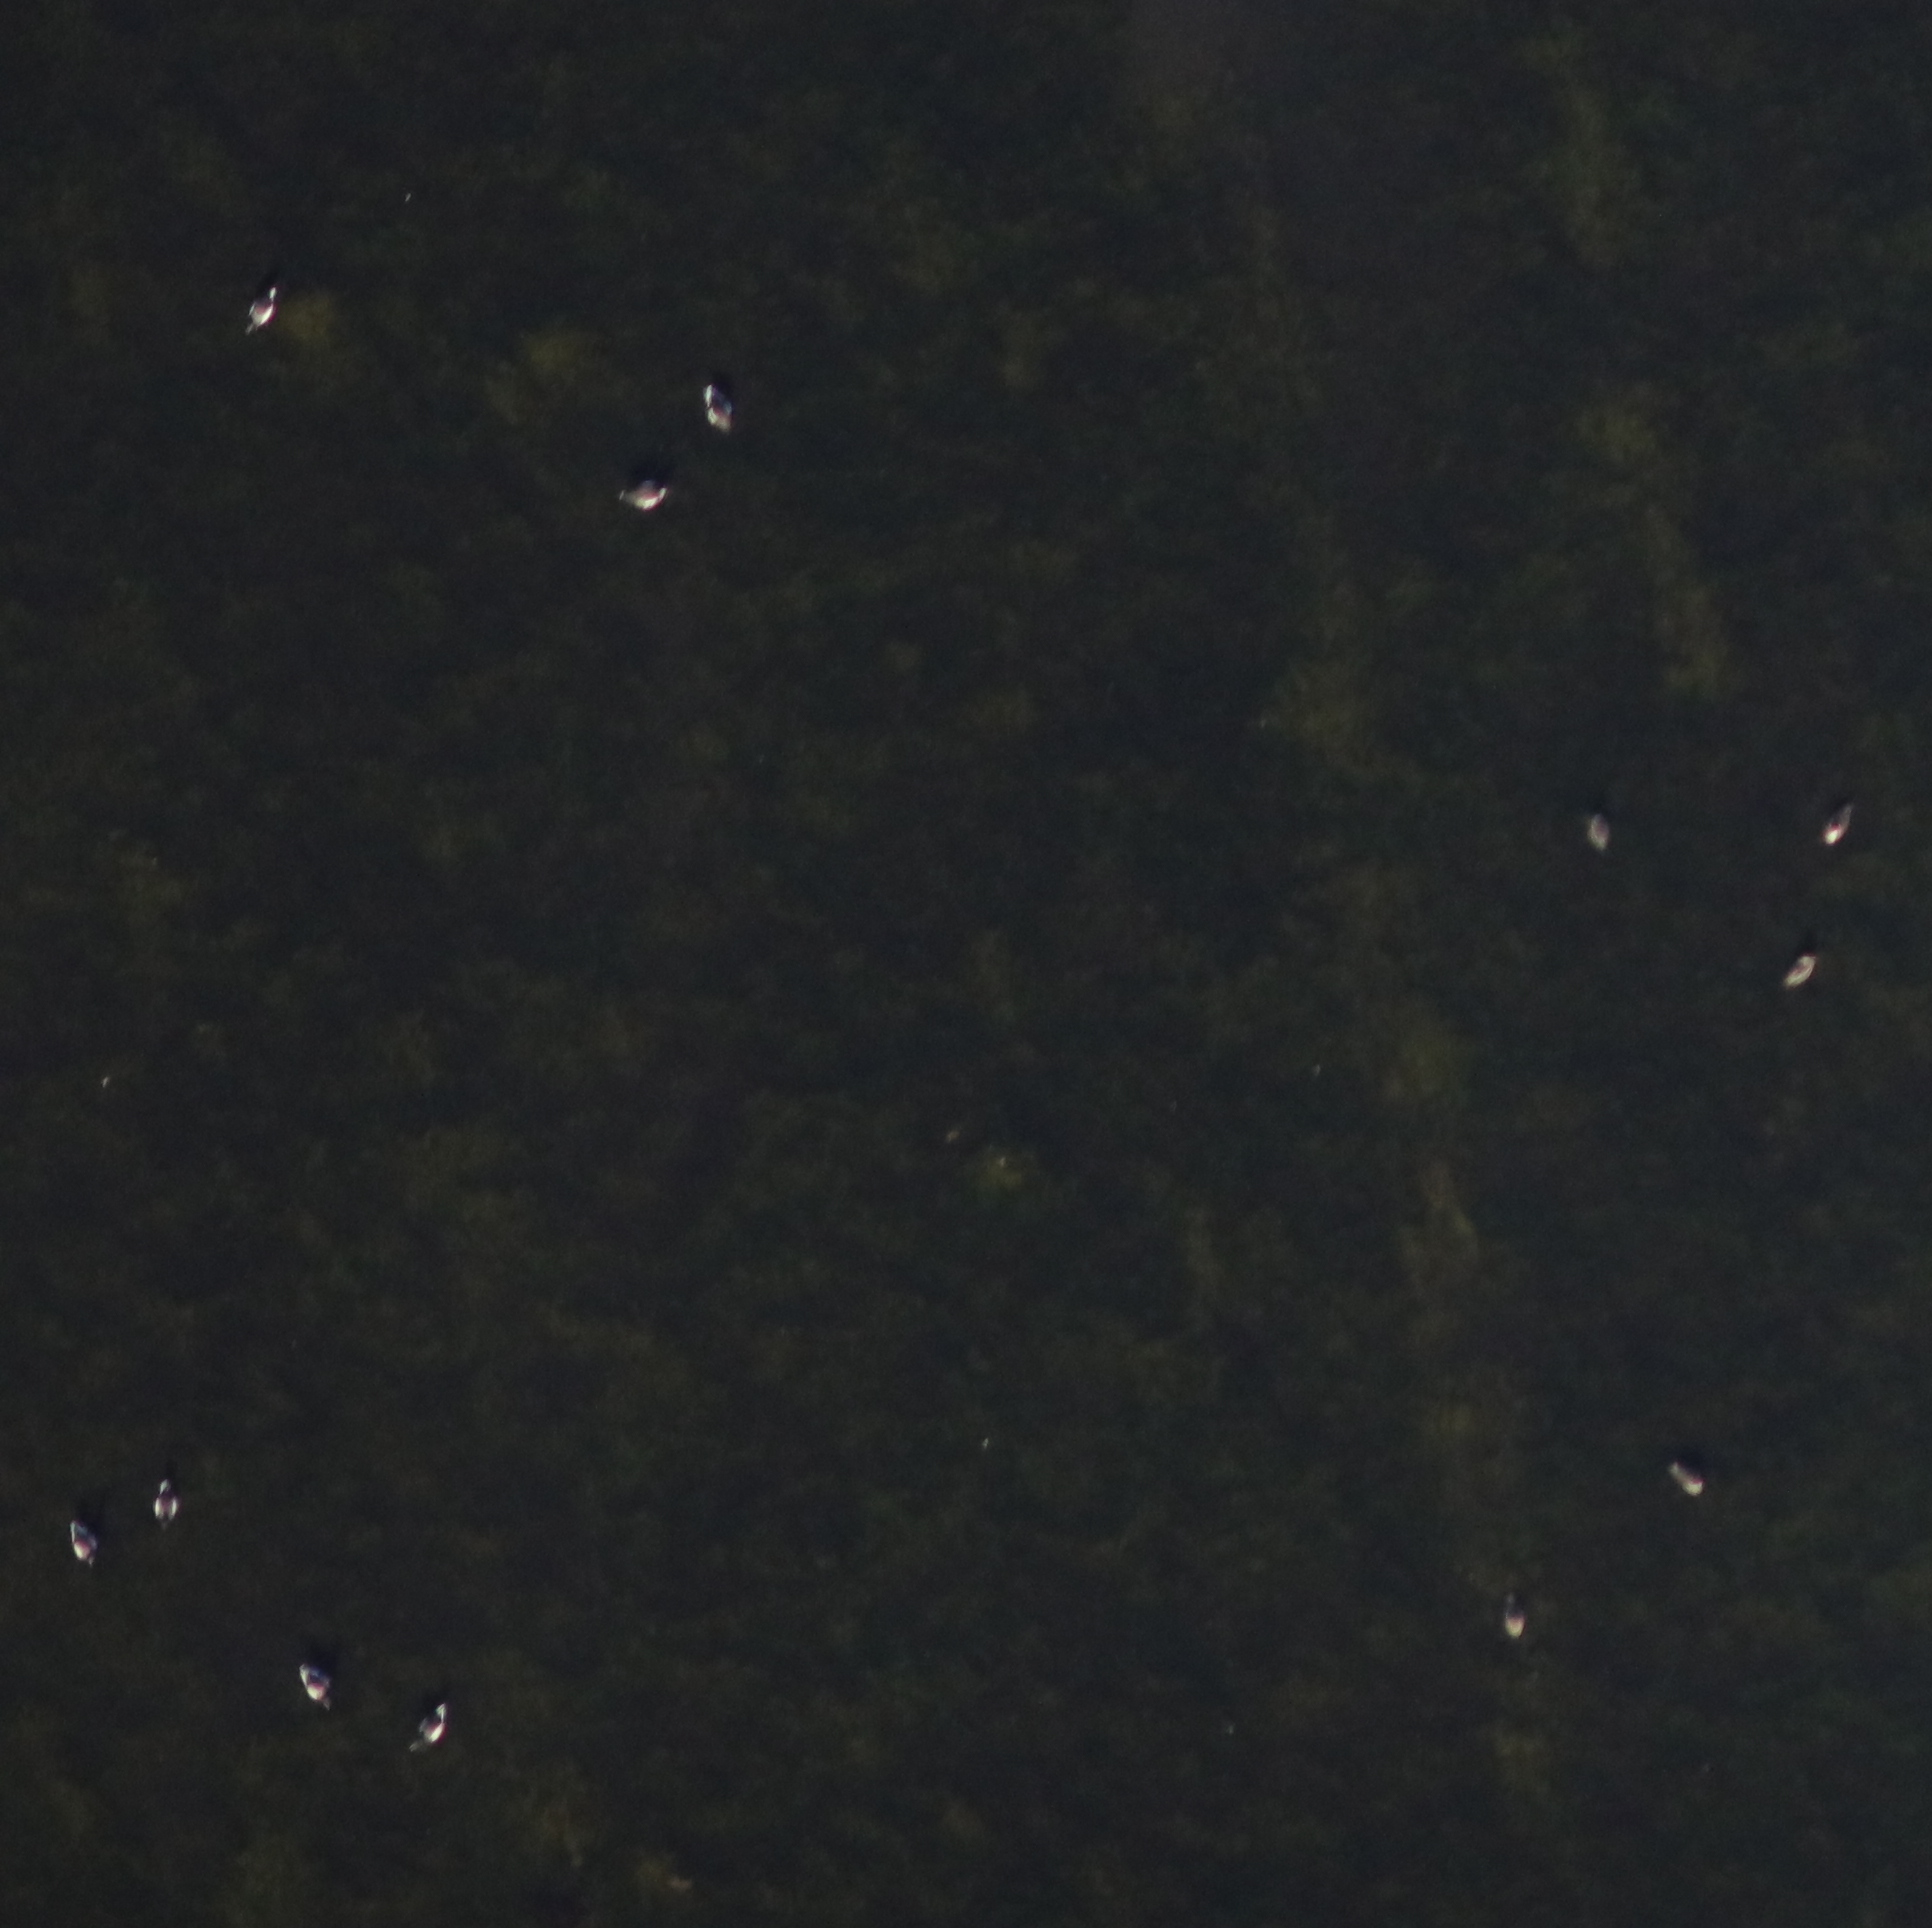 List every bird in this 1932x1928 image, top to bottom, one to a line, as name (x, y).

brant (263, 307)
brant (721, 410)
brant (645, 494)
brant (1837, 826)
brant (1603, 845)
brant (1796, 964)
brant (1688, 1477)
brant (166, 1503)
brant (84, 1544)
brant (1514, 1619)
brant (317, 1683)
brant (432, 1726)